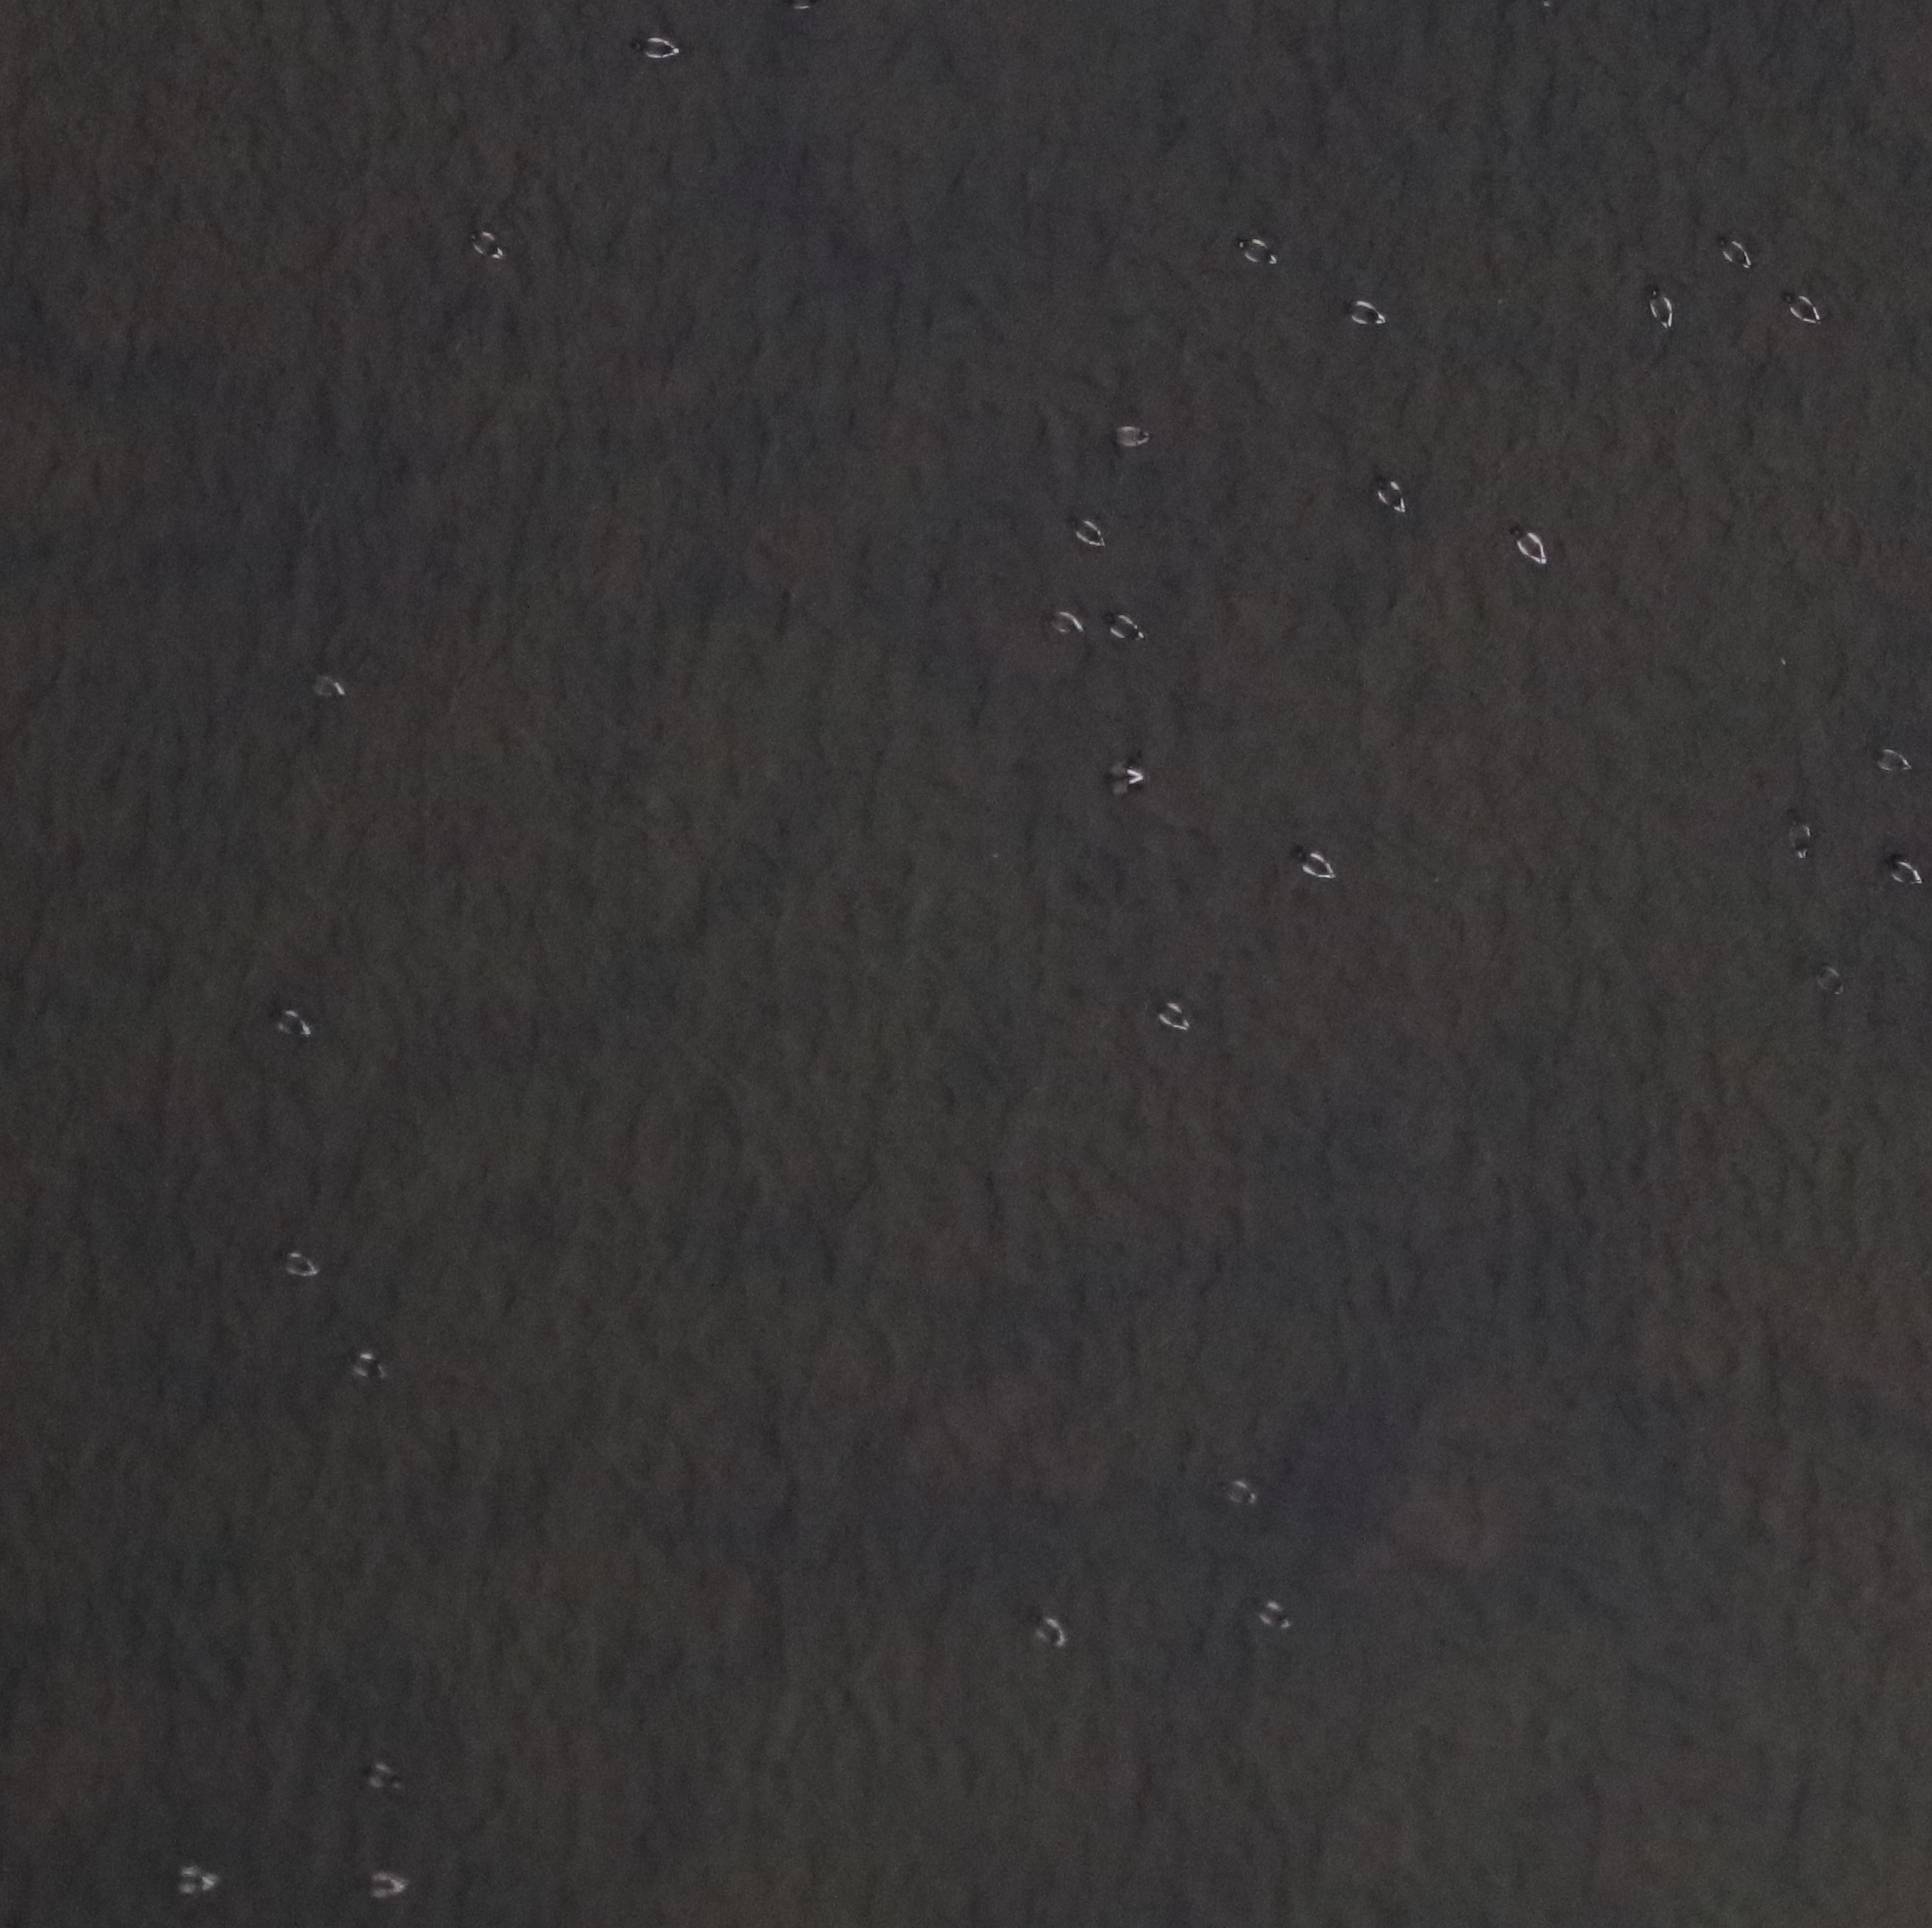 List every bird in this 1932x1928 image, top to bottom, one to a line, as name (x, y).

brant (657, 48)
brant (488, 243)
brant (1257, 250)
brant (1735, 252)
brant (1661, 307)
brant (1802, 308)
brant (1366, 312)
brant (1131, 436)
brant (1391, 493)
brant (1088, 531)
brant (1531, 545)
brant (1066, 621)
brant (1123, 626)
brant (324, 685)
brant (1892, 760)
brant (1125, 776)
brant (1800, 838)
brant (1315, 864)
brant (1904, 871)
brant (1830, 980)
brant (1174, 1014)
brant (293, 1021)
brant (297, 1262)
brant (366, 1364)
brant (1240, 1492)
brant (1272, 1614)
brant (1048, 1629)
brant (382, 1774)
brant (193, 1881)
brant (385, 1884)